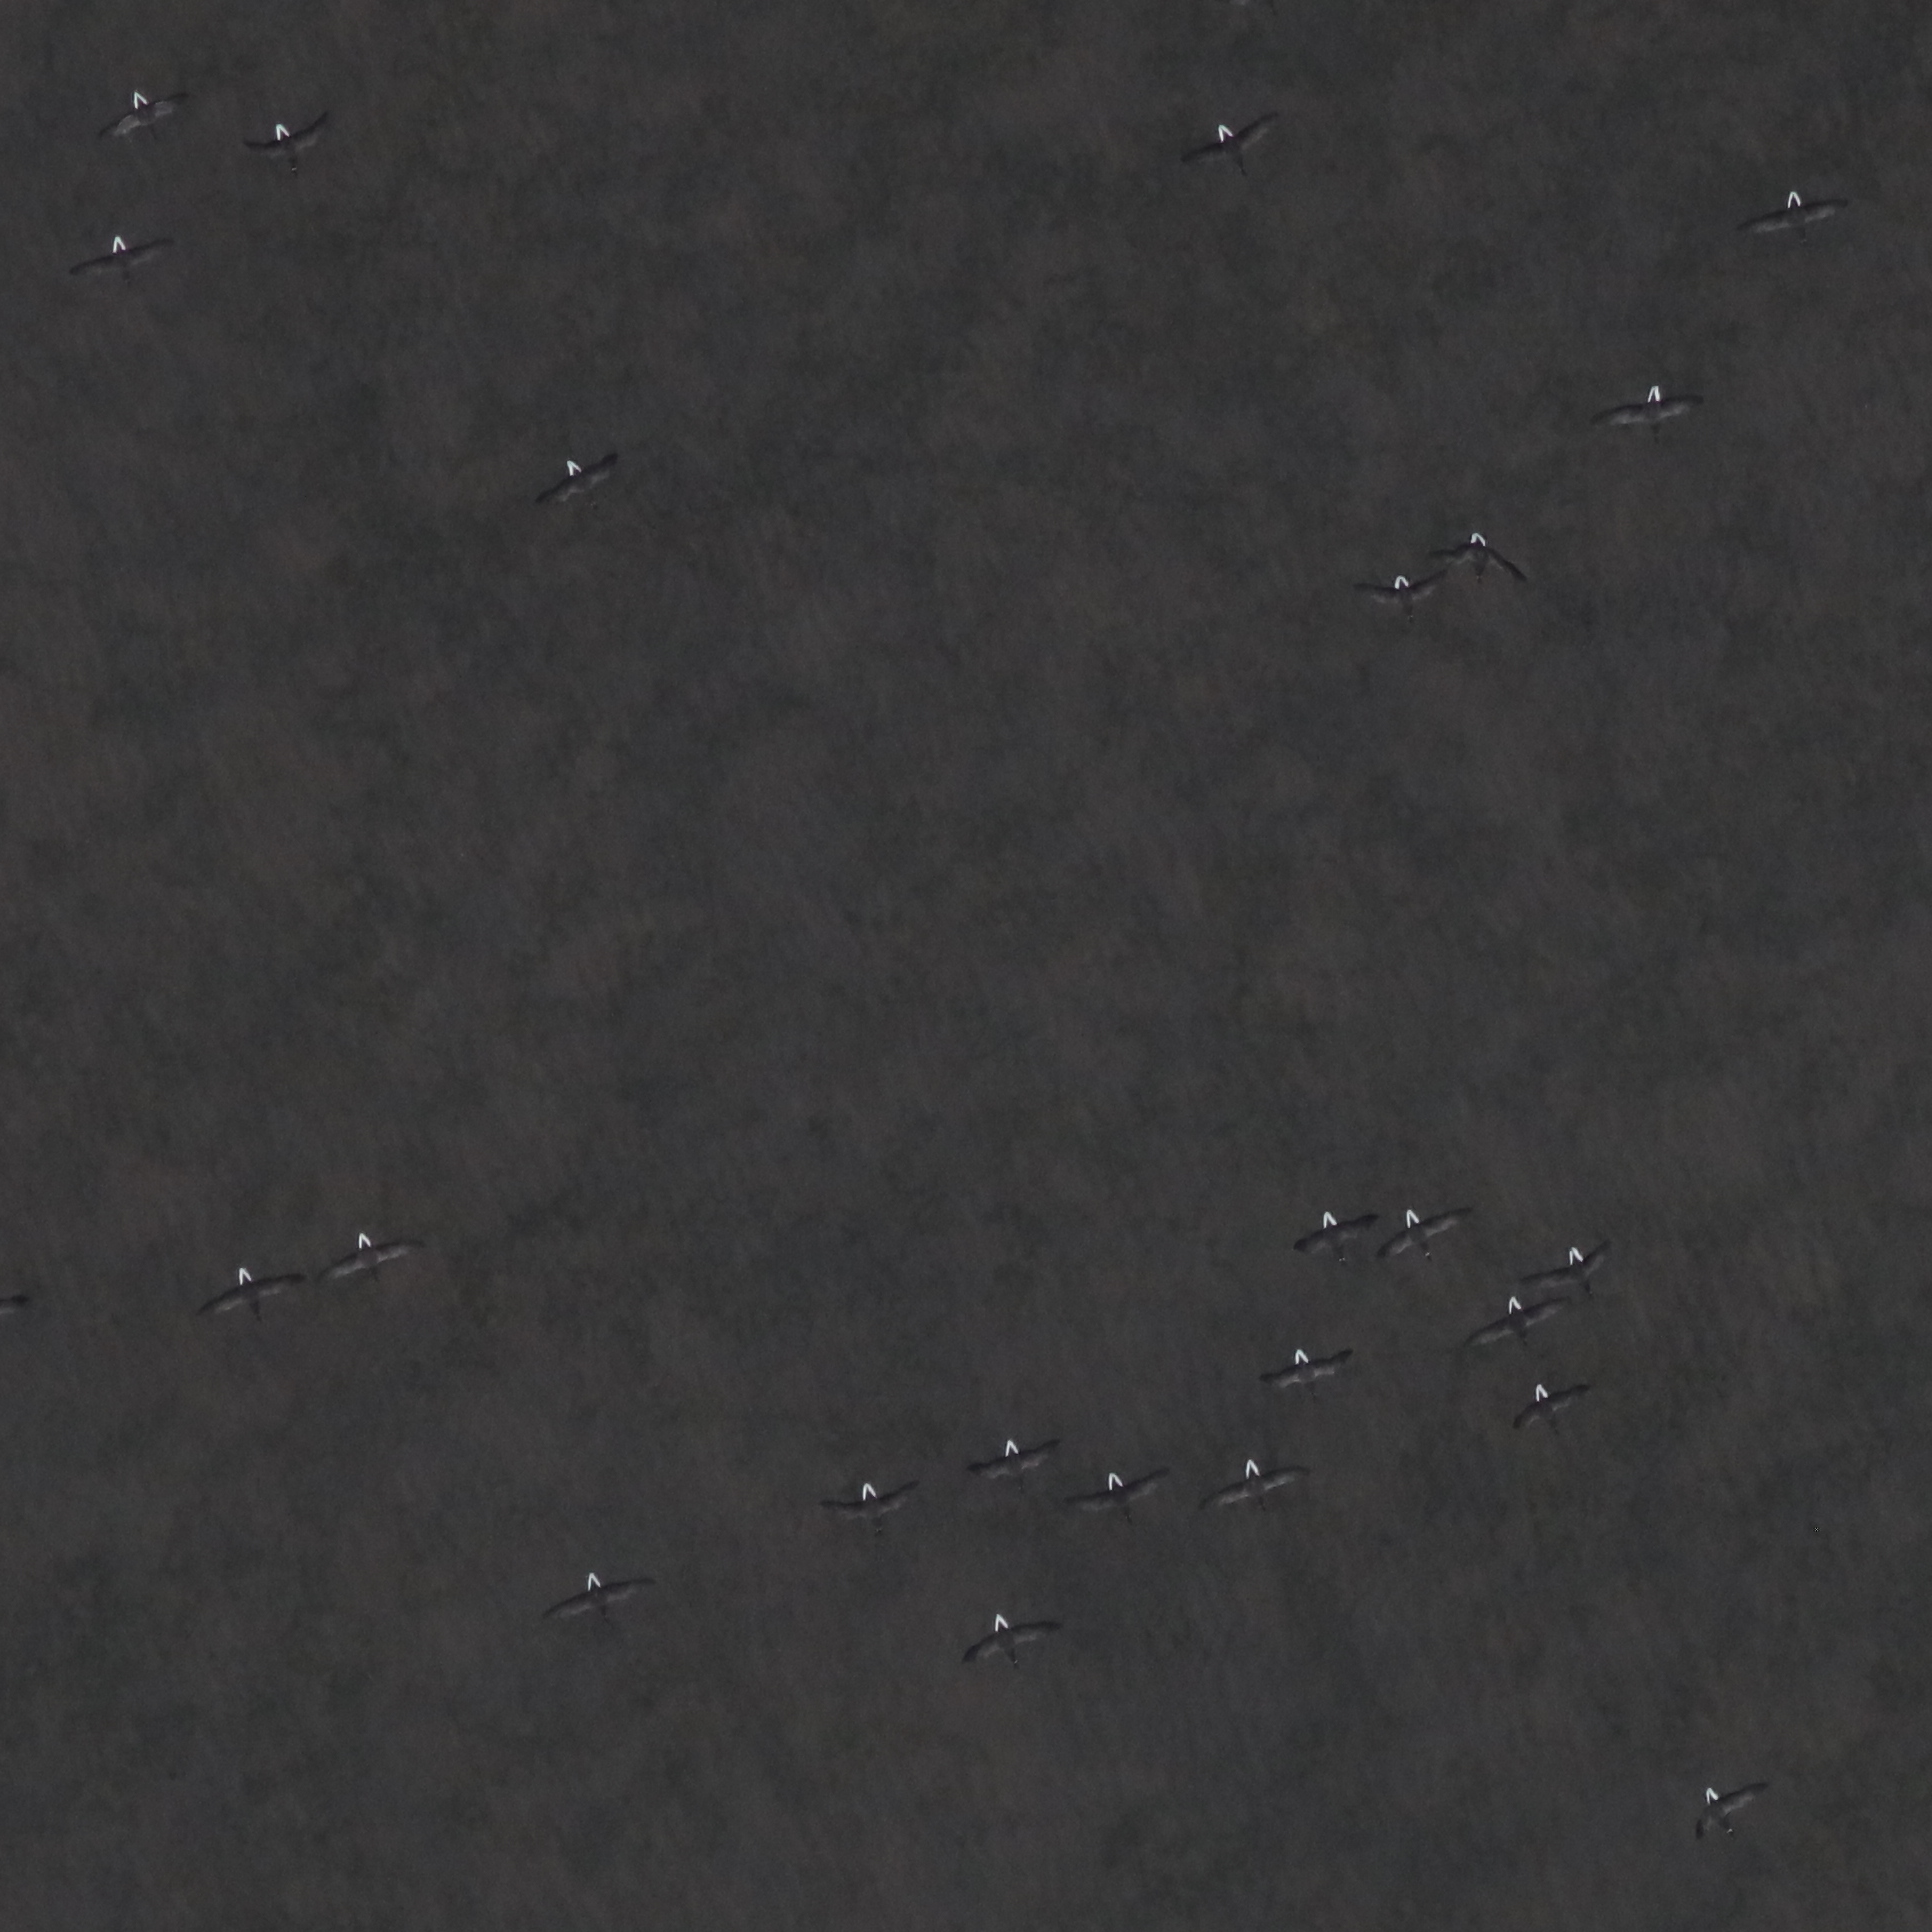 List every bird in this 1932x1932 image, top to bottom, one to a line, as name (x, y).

brant (143, 113)
brant (1237, 138)
brant (285, 140)
brant (1799, 210)
brant (117, 254)
brant (1650, 408)
brant (577, 477)
brant (1478, 548)
brant (1401, 592)
brant (1330, 1231)
brant (1420, 1233)
brant (375, 1250)
brant (1575, 1265)
brant (252, 1293)
brant (1519, 1313)
brant (1304, 1369)
brant (1545, 1400)
brant (1019, 1456)
brant (1250, 1484)
brant (1119, 1490)
brant (870, 1498)
brant (599, 1591)
brant (1003, 1636)
brant (1719, 1812)